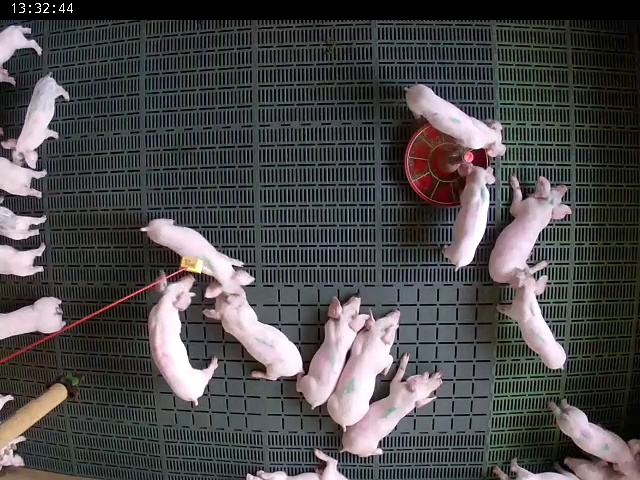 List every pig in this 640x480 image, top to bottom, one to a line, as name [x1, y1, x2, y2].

pig [0, 25, 43, 88]
pig [2, 70, 70, 169]
pig [401, 83, 508, 159]
pig [0, 158, 49, 200]
pig [440, 162, 496, 274]
pig [489, 174, 574, 283]
pig [0, 204, 48, 241]
pig [140, 218, 256, 308]
pig [0, 239, 47, 277]
pig [496, 267, 568, 372]
pig [148, 270, 218, 408]
pig [202, 292, 305, 382]
pig [296, 293, 365, 410]
pig [0, 296, 66, 341]
pig [327, 307, 400, 433]
pig [340, 351, 445, 459]
pig [0, 394, 27, 471]
pig [548, 398, 639, 476]
pig [245, 449, 352, 479]
pig [491, 455, 578, 479]
pig [563, 455, 626, 479]